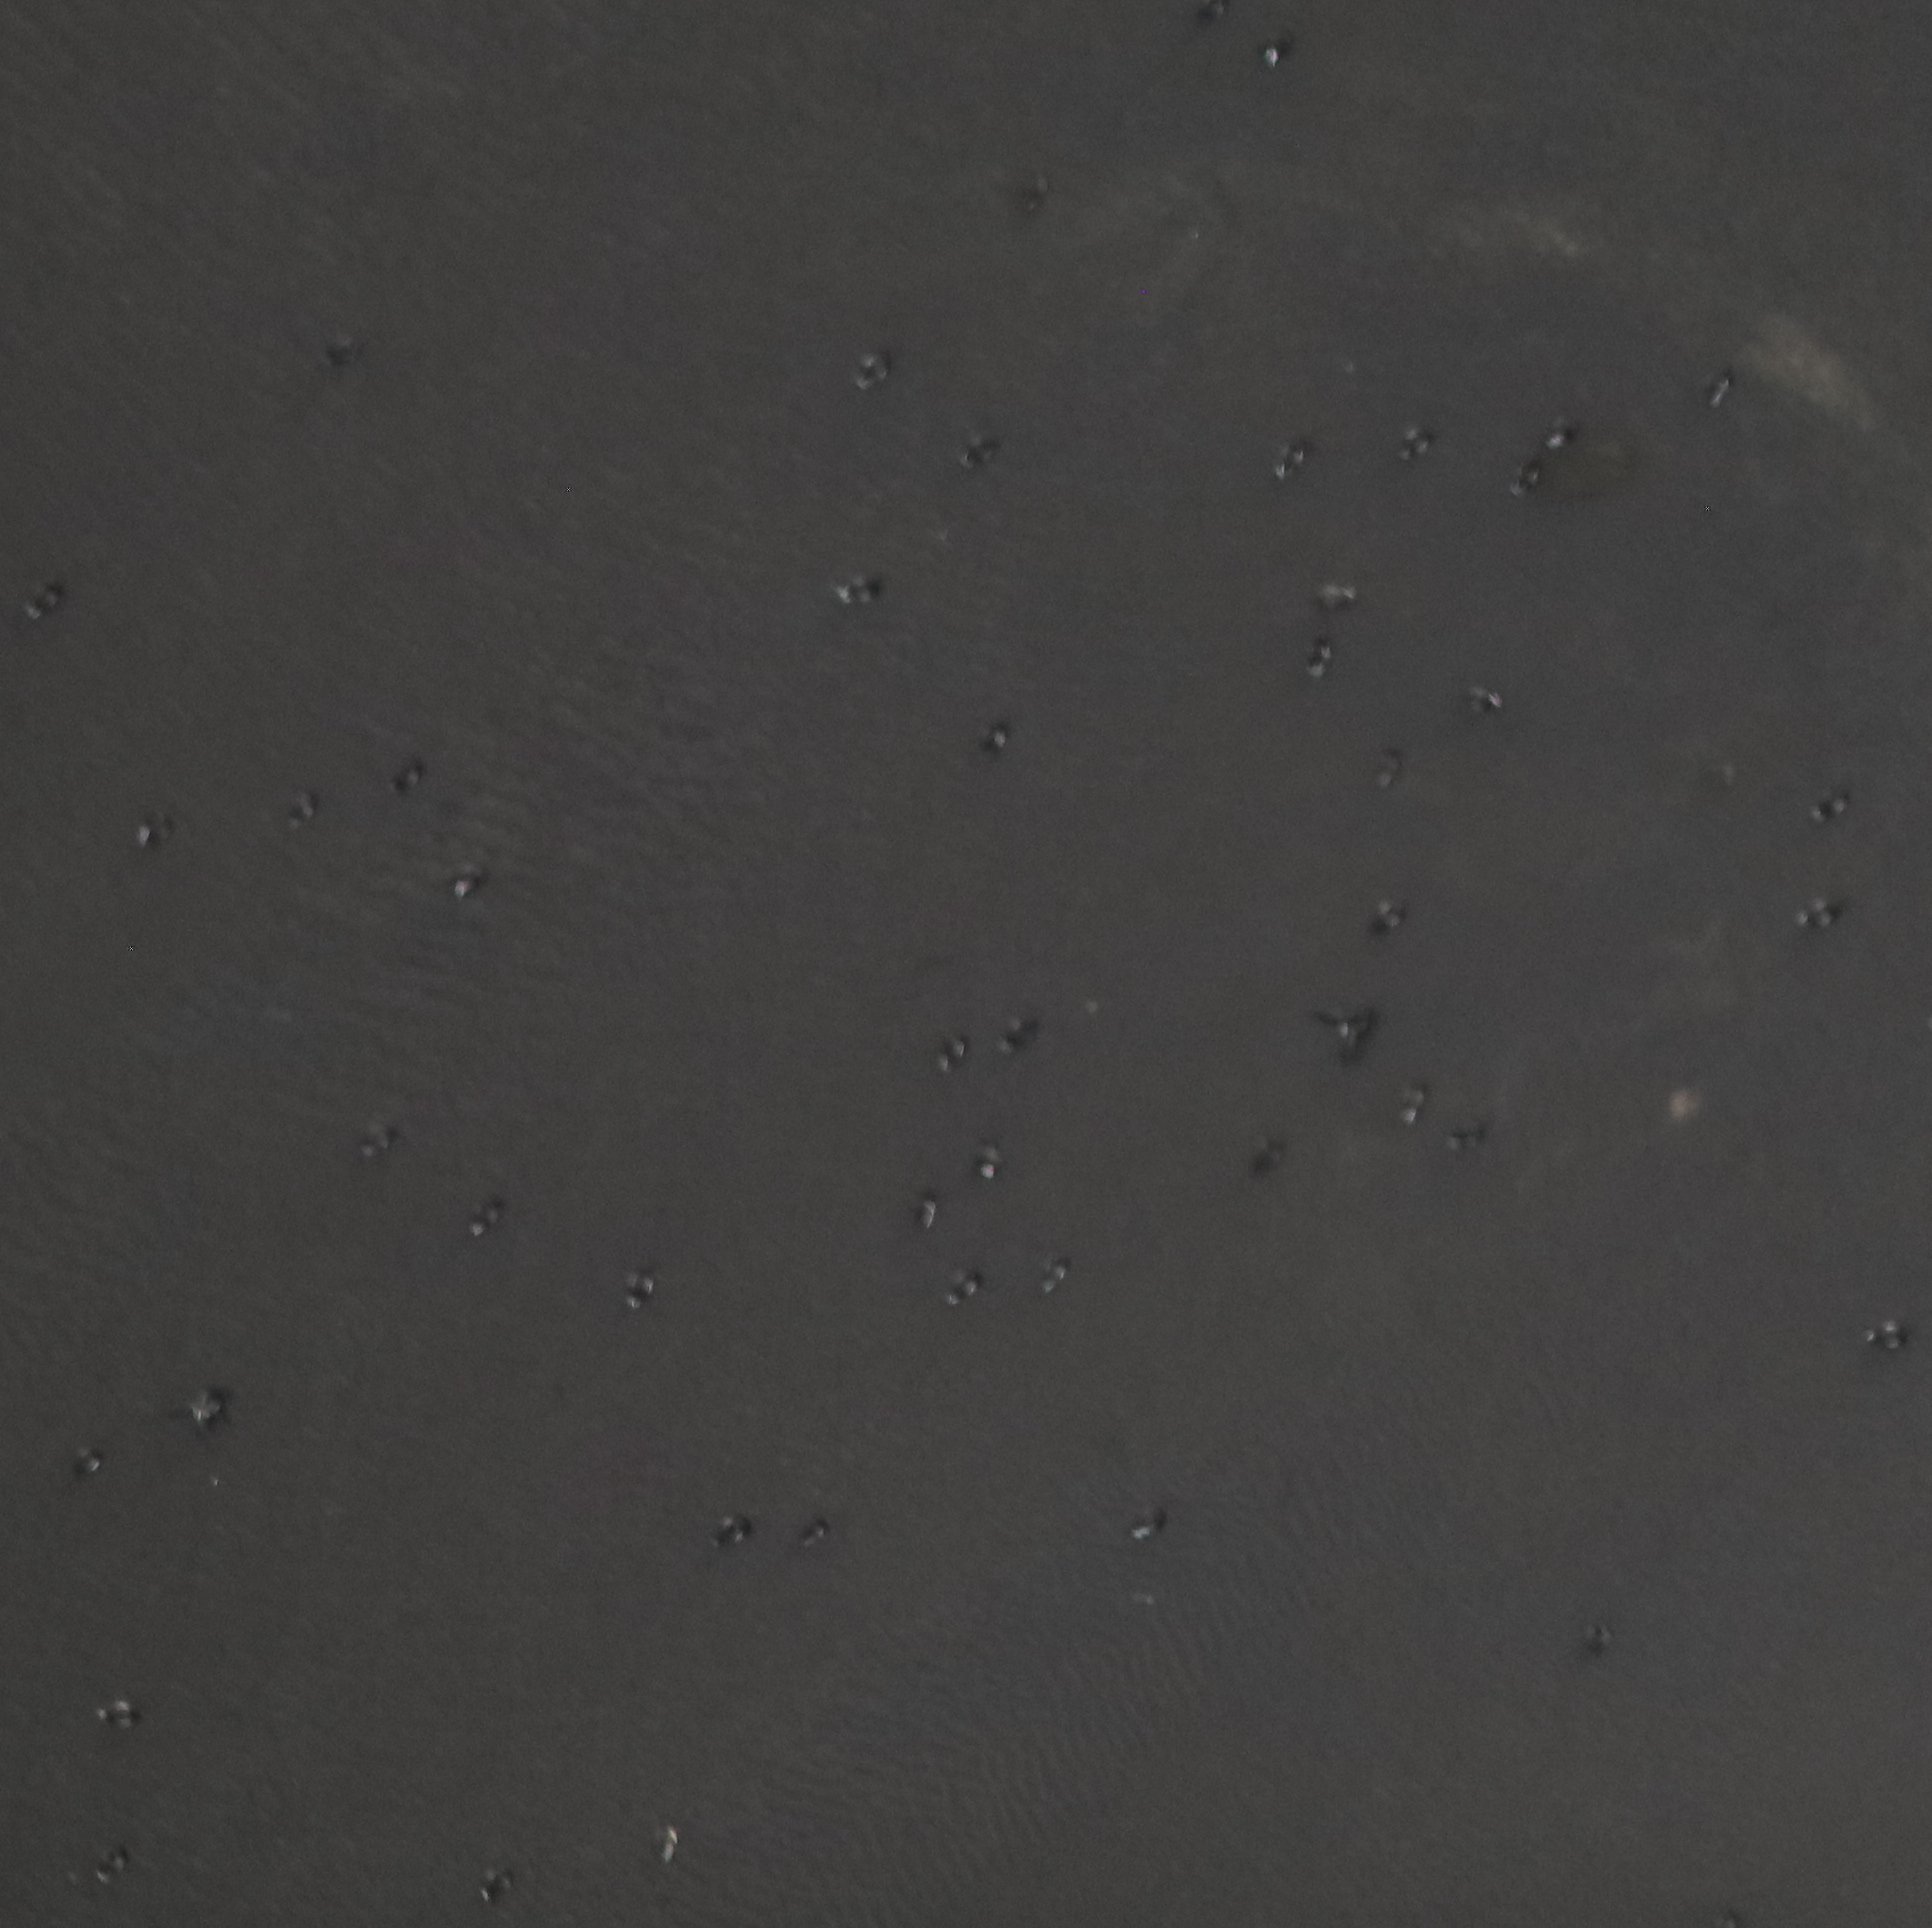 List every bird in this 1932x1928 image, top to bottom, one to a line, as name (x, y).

brant (1212, 8)
brant (1274, 53)
brant (1034, 195)
brant (874, 370)
brant (1716, 387)
brant (1563, 430)
brant (1419, 438)
brant (981, 453)
brant (1290, 456)
brant (1522, 473)
brant (859, 590)
brant (1331, 593)
brant (44, 599)
brant (1317, 661)
brant (1482, 701)
brant (993, 739)
brant (1389, 764)
brant (408, 777)
brant (1830, 801)
brant (305, 808)
brant (147, 830)
brant (465, 879)
brant (1817, 913)
brant (1390, 916)
brant (1348, 1030)
brant (1016, 1033)
brant (953, 1056)
brant (1413, 1092)
brant (1462, 1135)
brant (378, 1138)
brant (1268, 1154)
brant (989, 1159)
brant (485, 1214)
brant (925, 1214)
brant (1049, 1271)
brant (960, 1285)
brant (640, 1289)
brant (1890, 1337)
brant (207, 1403)
brant (90, 1457)
brant (1148, 1522)
brant (731, 1525)
brant (815, 1536)
brant (1601, 1638)
brant (119, 1714)
brant (670, 1845)
brant (114, 1861)
brant (499, 1880)